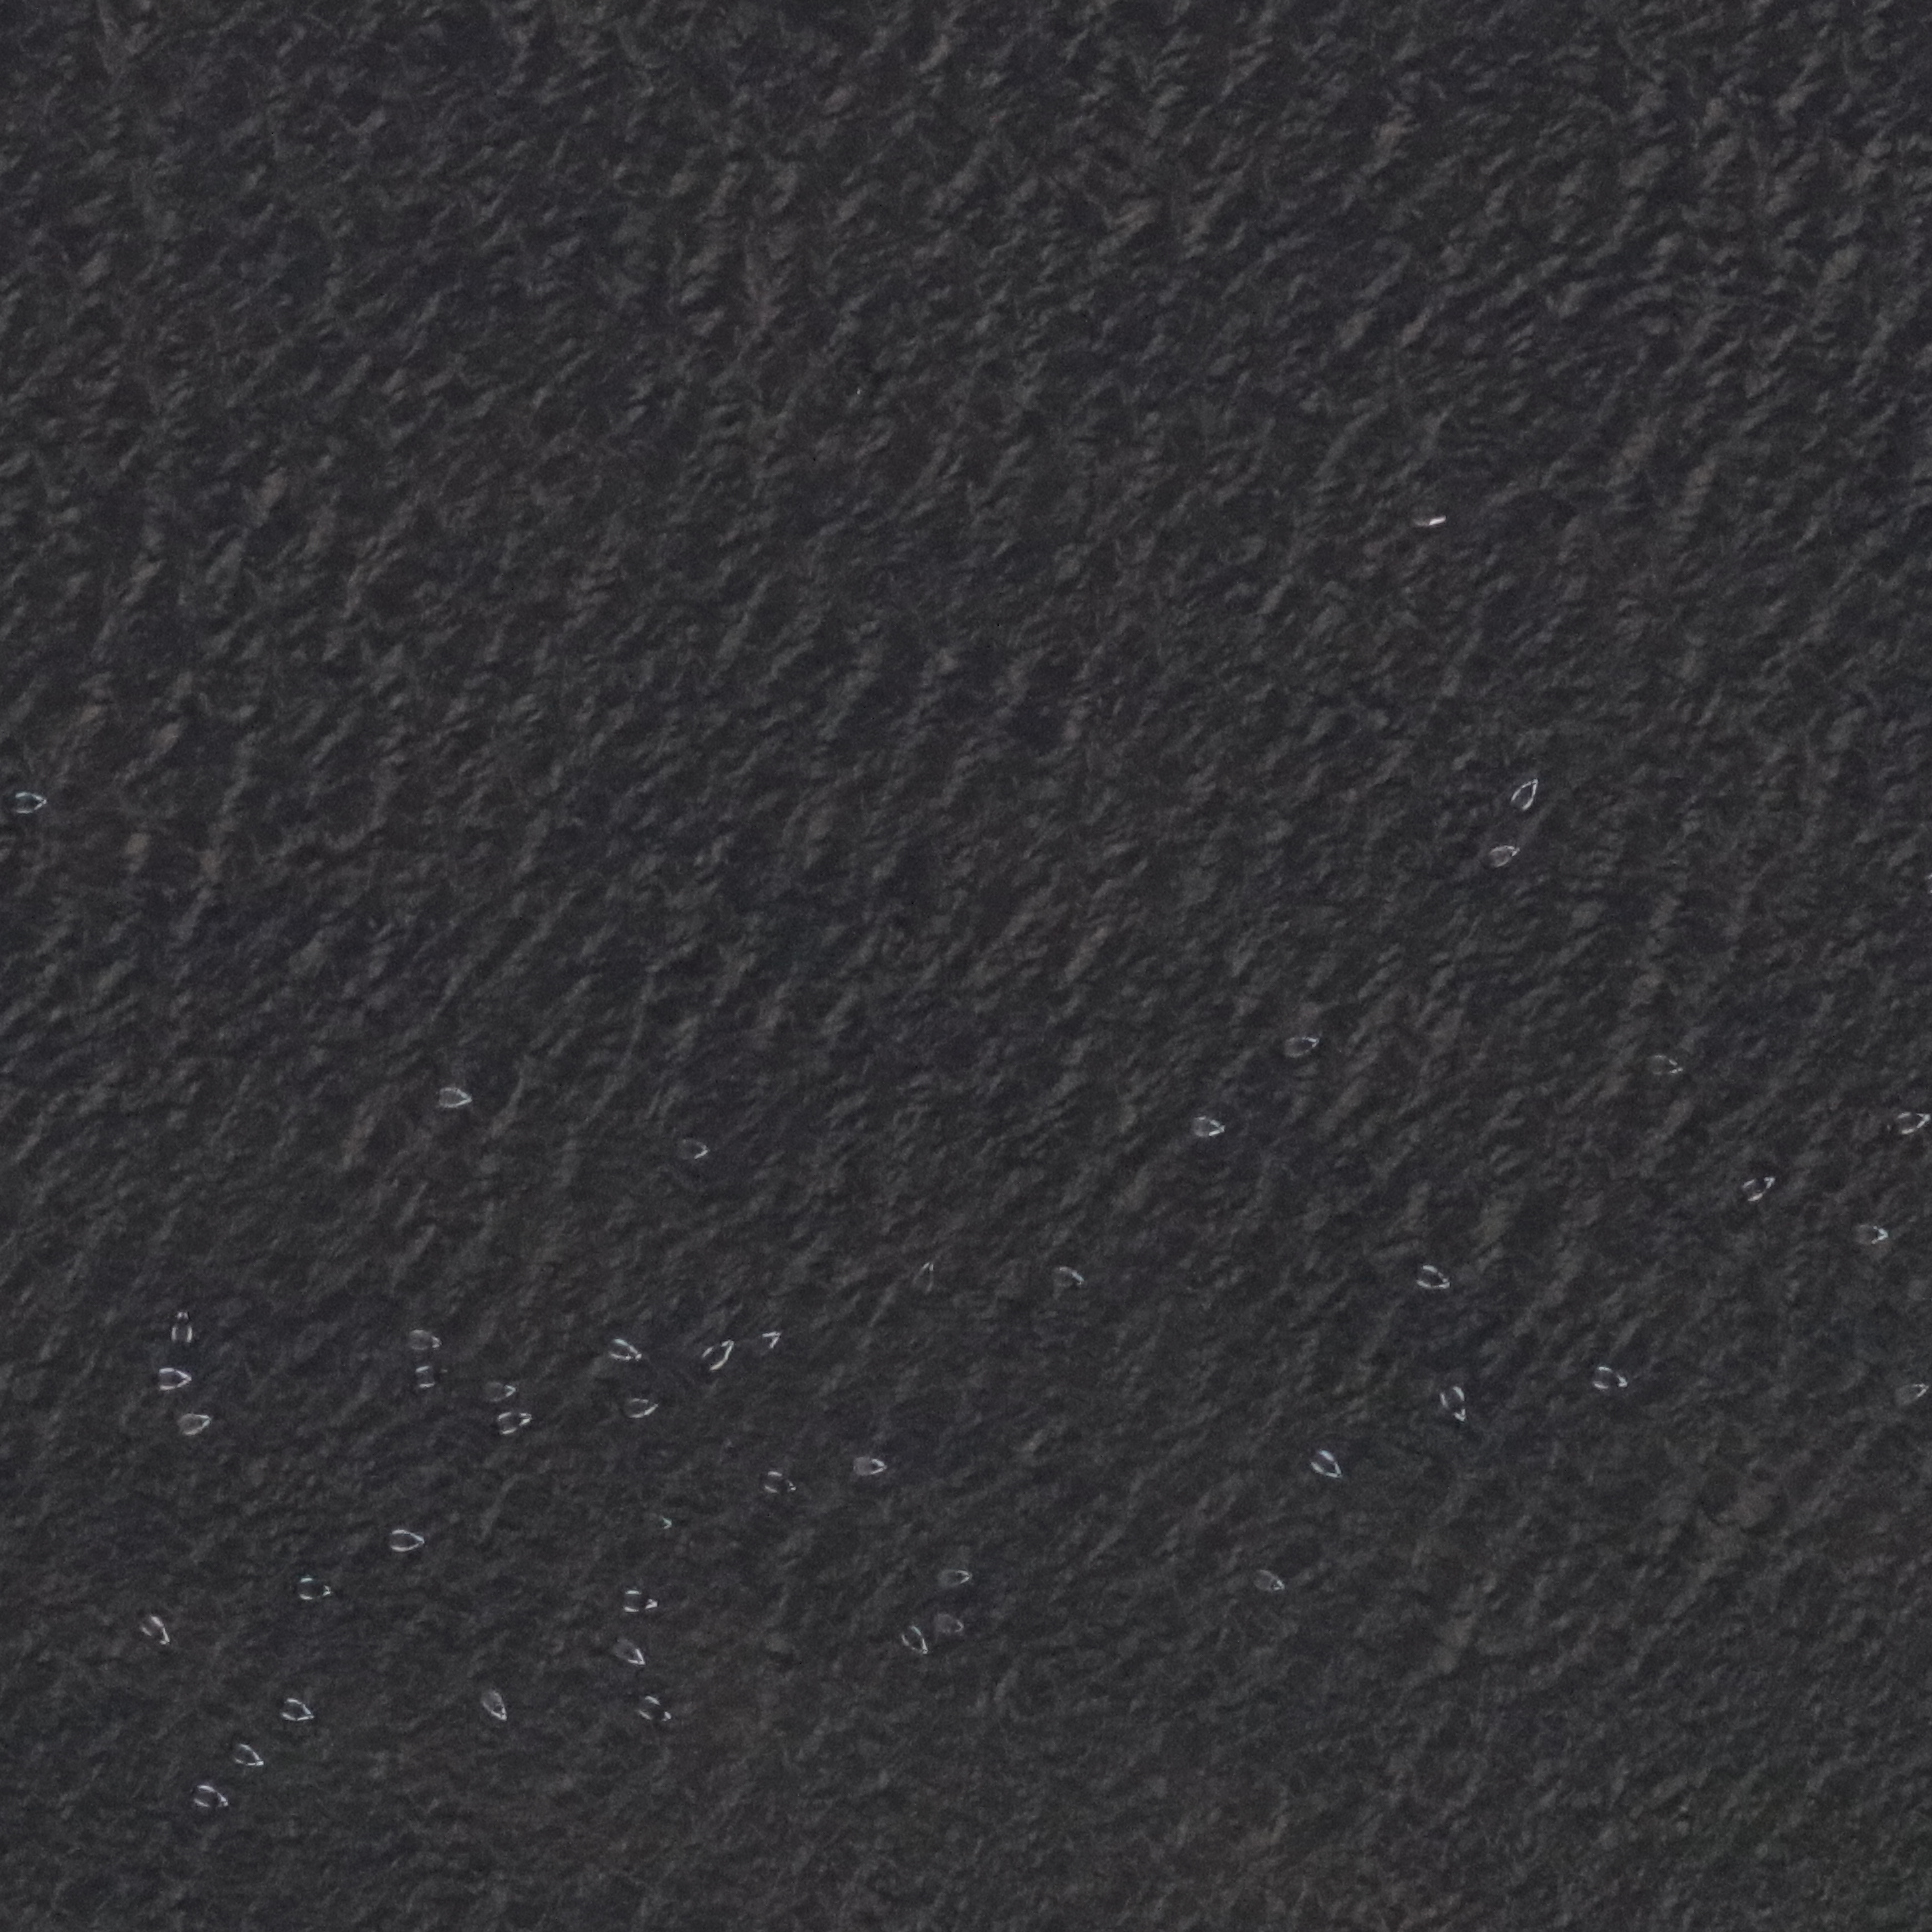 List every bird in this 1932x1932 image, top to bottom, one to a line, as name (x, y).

brant (1426, 516)
brant (1523, 796)
brant (24, 803)
brant (1497, 859)
brant (1296, 1046)
brant (1659, 1064)
brant (451, 1097)
brant (1906, 1122)
brant (1203, 1125)
brant (691, 1149)
brant (1755, 1188)
brant (1867, 1236)
brant (923, 1274)
brant (1064, 1276)
brant (1430, 1276)
brant (1917, 1292)
brant (182, 1329)
brant (421, 1340)
brant (758, 1343)
brant (619, 1349)
brant (718, 1355)
brant (170, 1376)
brant (426, 1376)
brant (1606, 1379)
brant (496, 1392)
brant (1911, 1392)
brant (1451, 1400)
brant (639, 1405)
brant (509, 1421)
brant (191, 1423)
brant (1325, 1462)
brant (867, 1464)
brant (776, 1481)
brant (648, 1518)
brant (404, 1538)
brant (952, 1577)
brant (1263, 1579)
brant (312, 1588)
brant (636, 1600)
brant (944, 1624)
brant (153, 1628)
brant (911, 1637)
brant (625, 1649)
brant (492, 1701)
brant (651, 1707)
brant (294, 1708)
brant (243, 1755)
brant (207, 1797)